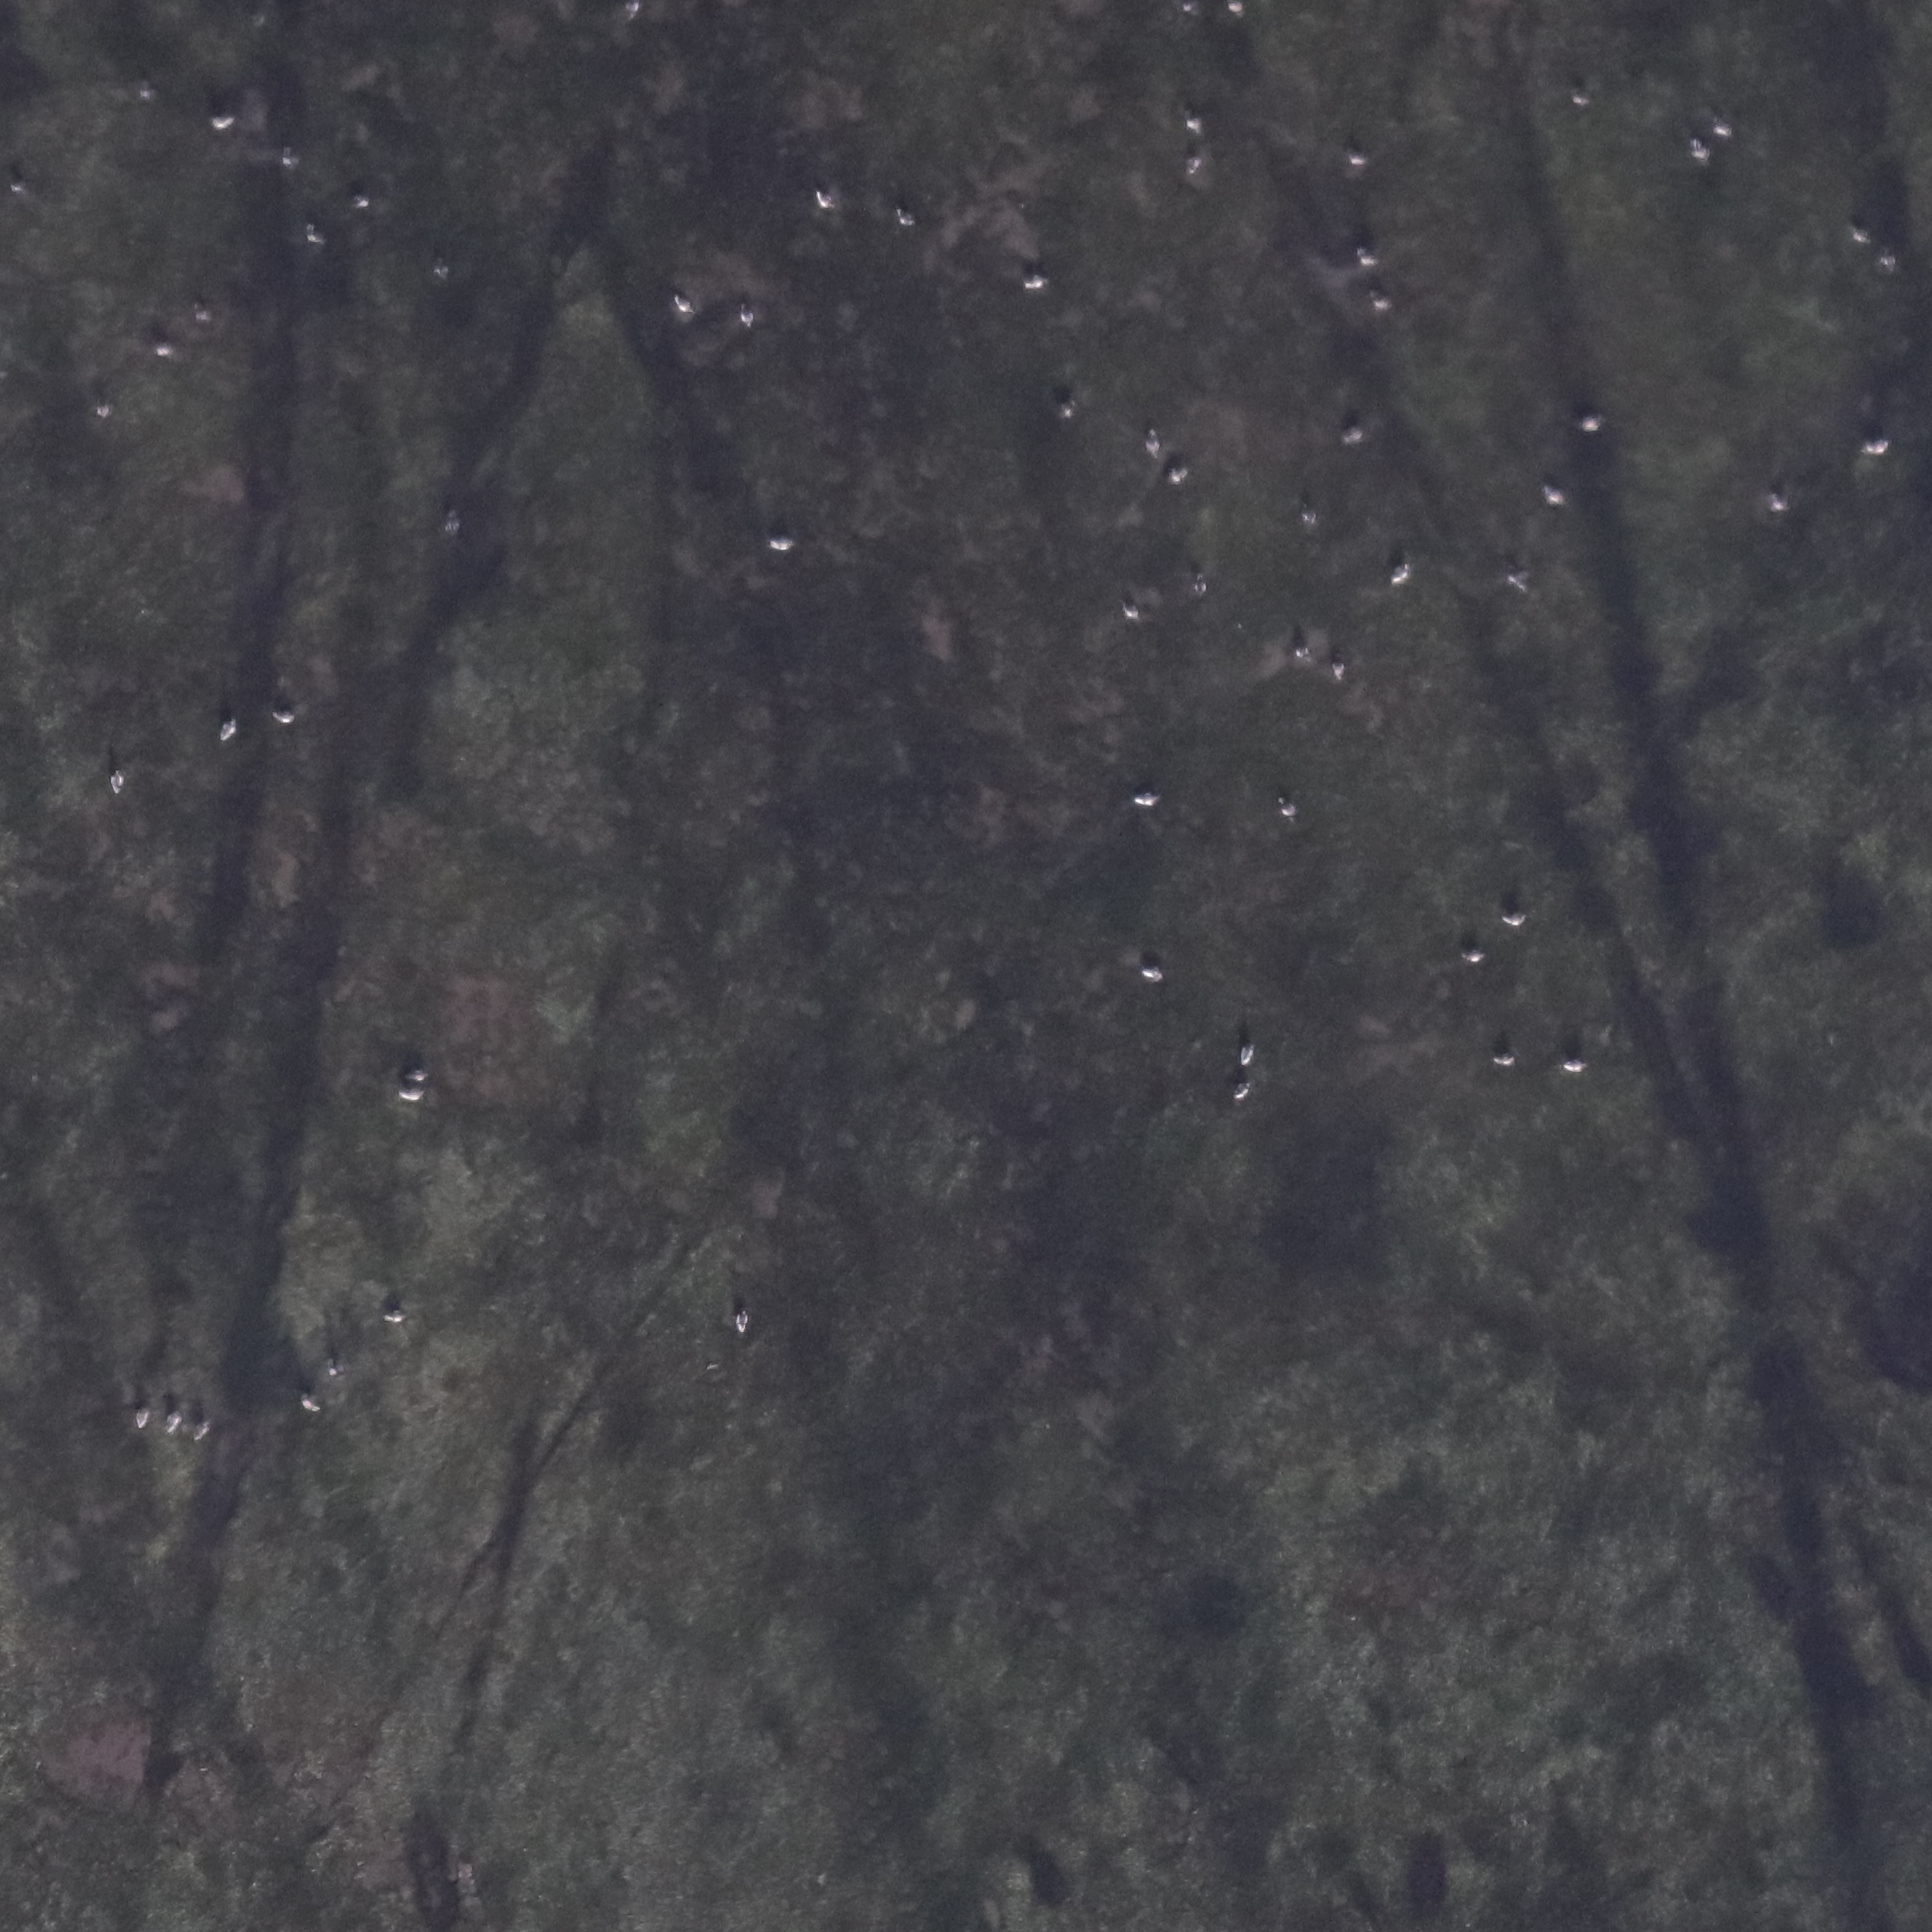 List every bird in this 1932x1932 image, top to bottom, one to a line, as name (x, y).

brant (630, 2)
brant (1193, 8)
brant (1246, 13)
brant (1585, 100)
brant (221, 118)
brant (1185, 122)
brant (1735, 122)
brant (1701, 149)
brant (285, 160)
brant (1193, 162)
brant (1363, 172)
brant (20, 190)
brant (837, 202)
brant (362, 203)
brant (914, 221)
brant (1858, 232)
brant (318, 236)
brant (1365, 256)
brant (450, 266)
brant (1893, 266)
brant (1035, 277)
brant (1382, 296)
brant (687, 306)
brant (205, 312)
brant (756, 318)
brant (171, 355)
brant (105, 410)
brant (1068, 413)
brant (1595, 418)
brant (1364, 430)
brant (1149, 442)
brant (1871, 456)
brant (1181, 482)
brant (1562, 495)
brant (1785, 499)
brant (1321, 515)
brant (786, 546)
brant (1410, 573)
brant (1516, 574)
brant (1205, 582)
brant (1132, 623)
brant (1305, 651)
brant (1347, 681)
brant (282, 722)
brant (225, 727)
brant (122, 787)
brant (1151, 802)
brant (1295, 808)
brant (1510, 923)
brant (1477, 952)
brant (1149, 973)
brant (1504, 1051)
brant (1253, 1061)
brant (1577, 1067)
brant (421, 1069)
brant (418, 1095)
brant (1234, 1097)
brant (408, 1312)
brant (739, 1317)
brant (337, 1364)
brant (317, 1402)
brant (139, 1421)
brant (175, 1423)
brant (200, 1430)